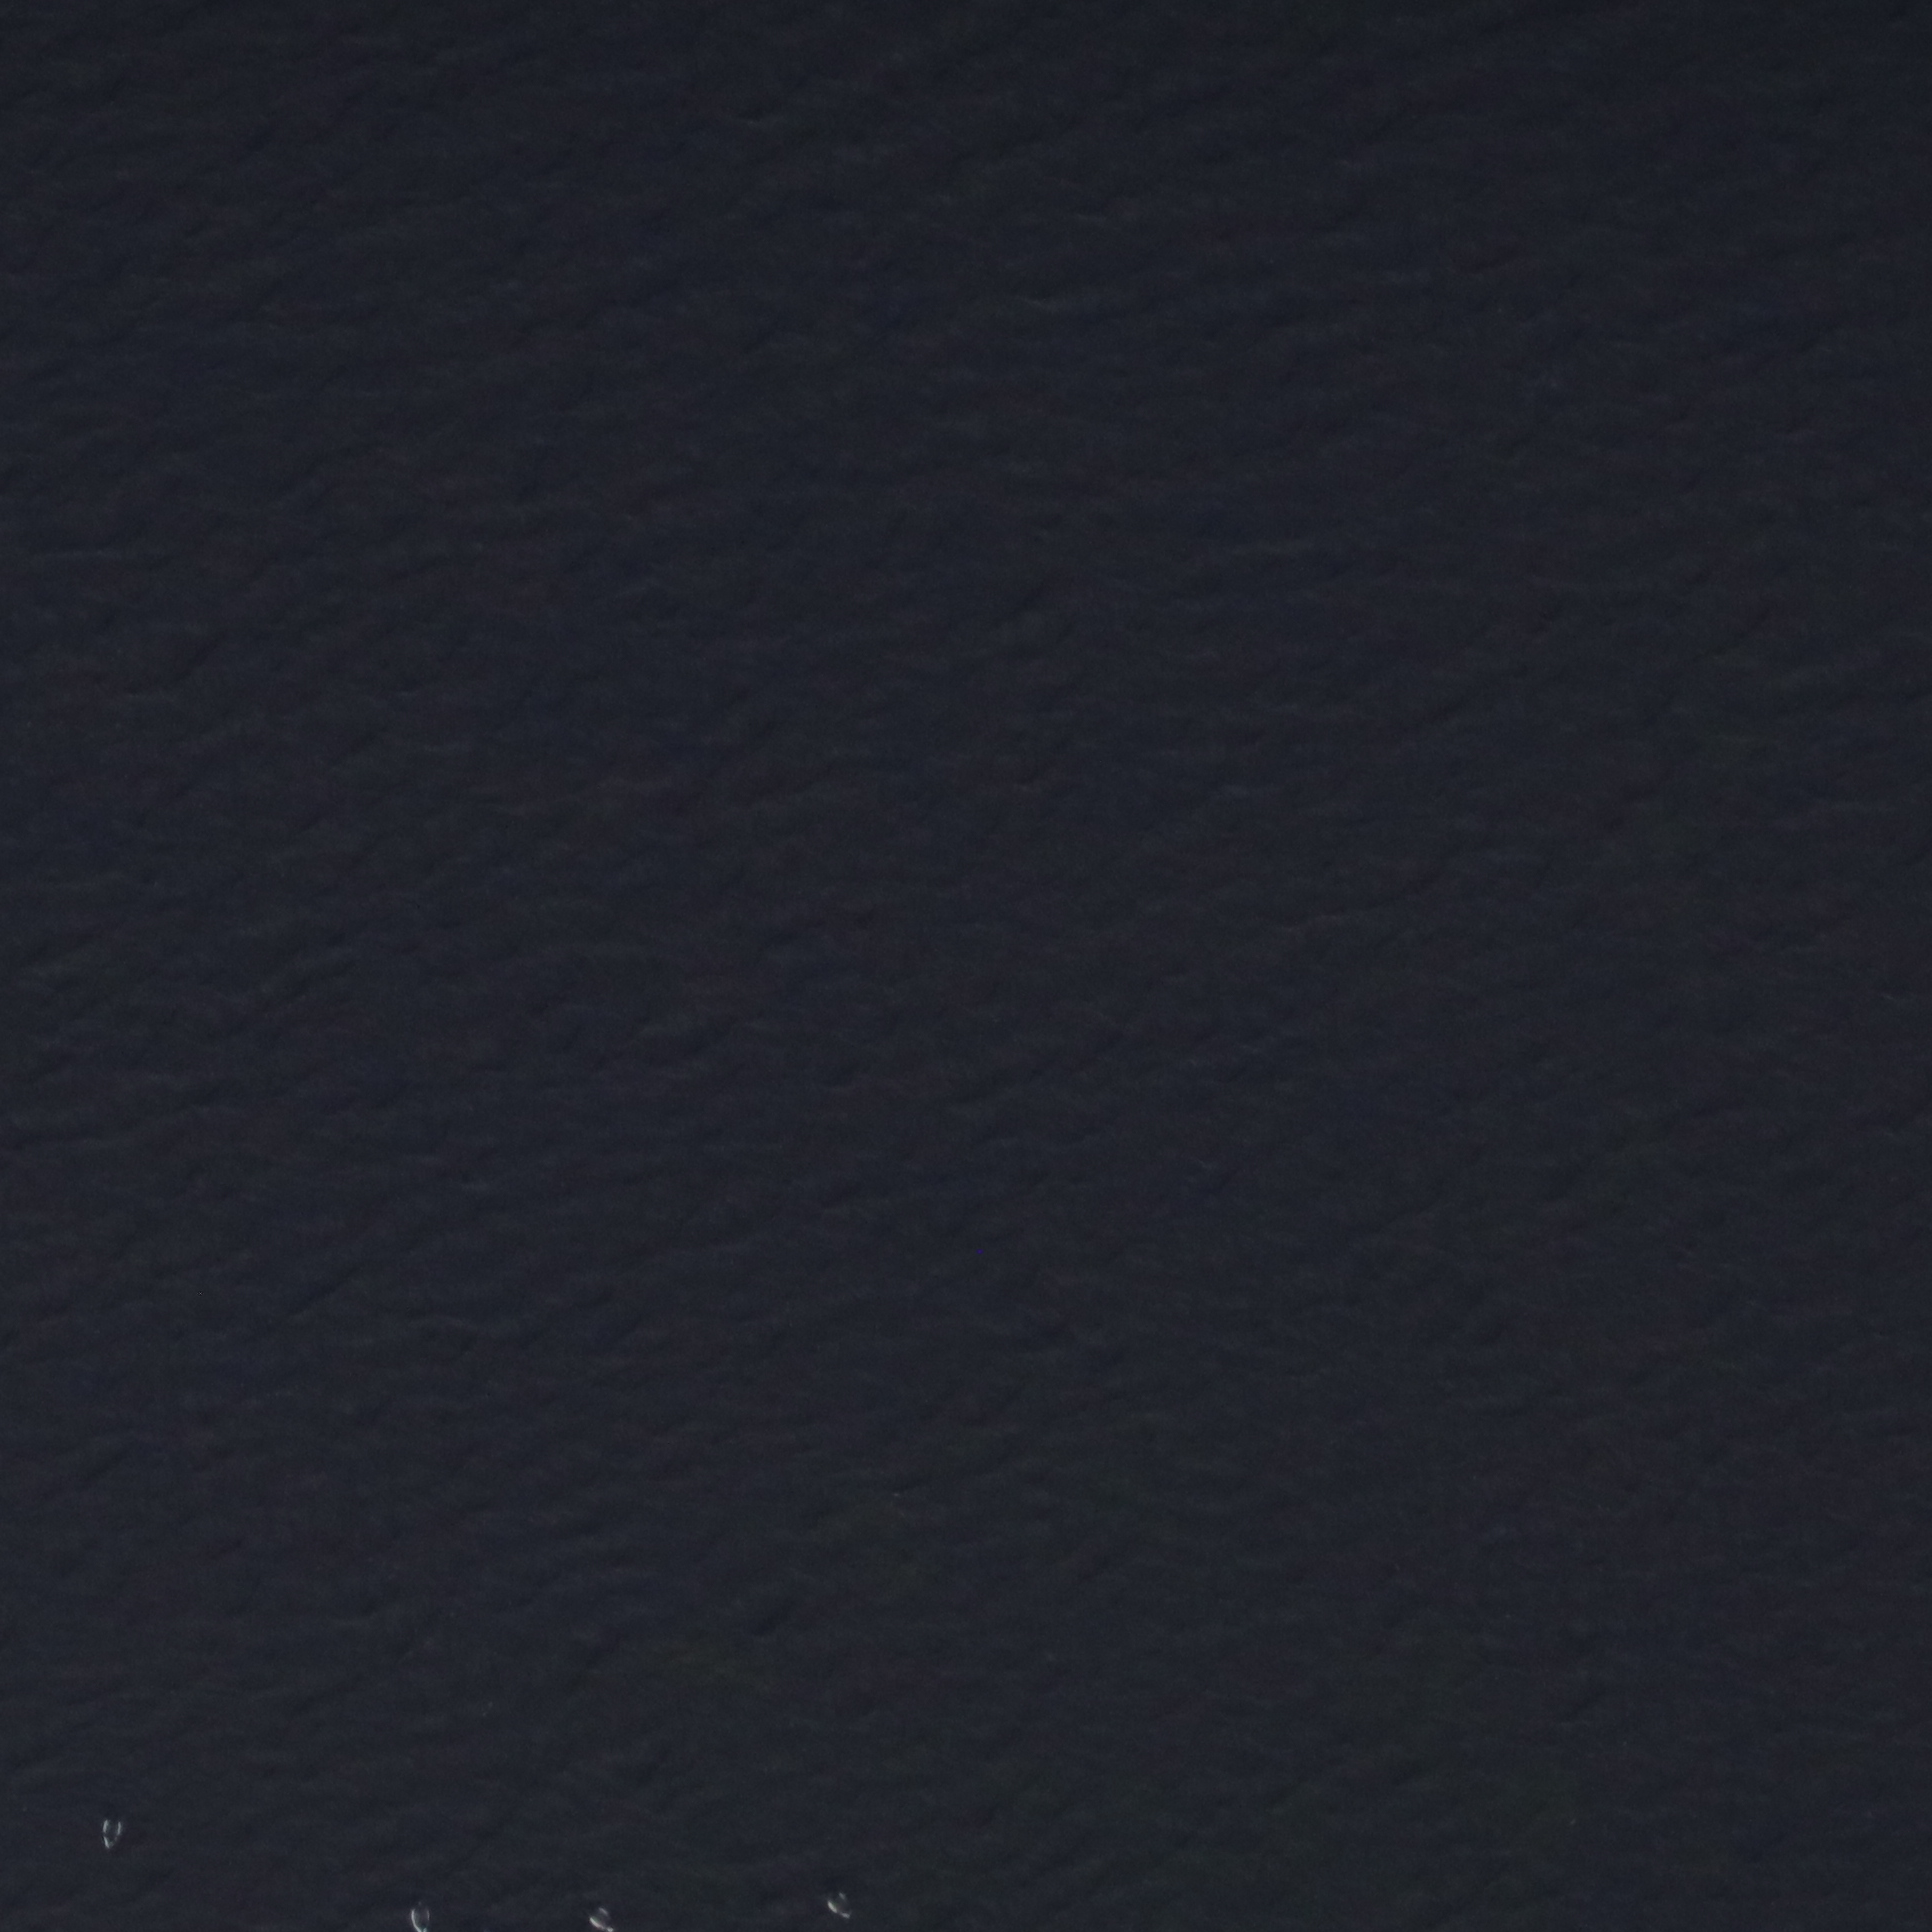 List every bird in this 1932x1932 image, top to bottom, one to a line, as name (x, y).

brant (111, 1835)
brant (838, 1903)
brant (420, 1919)
brant (599, 1920)